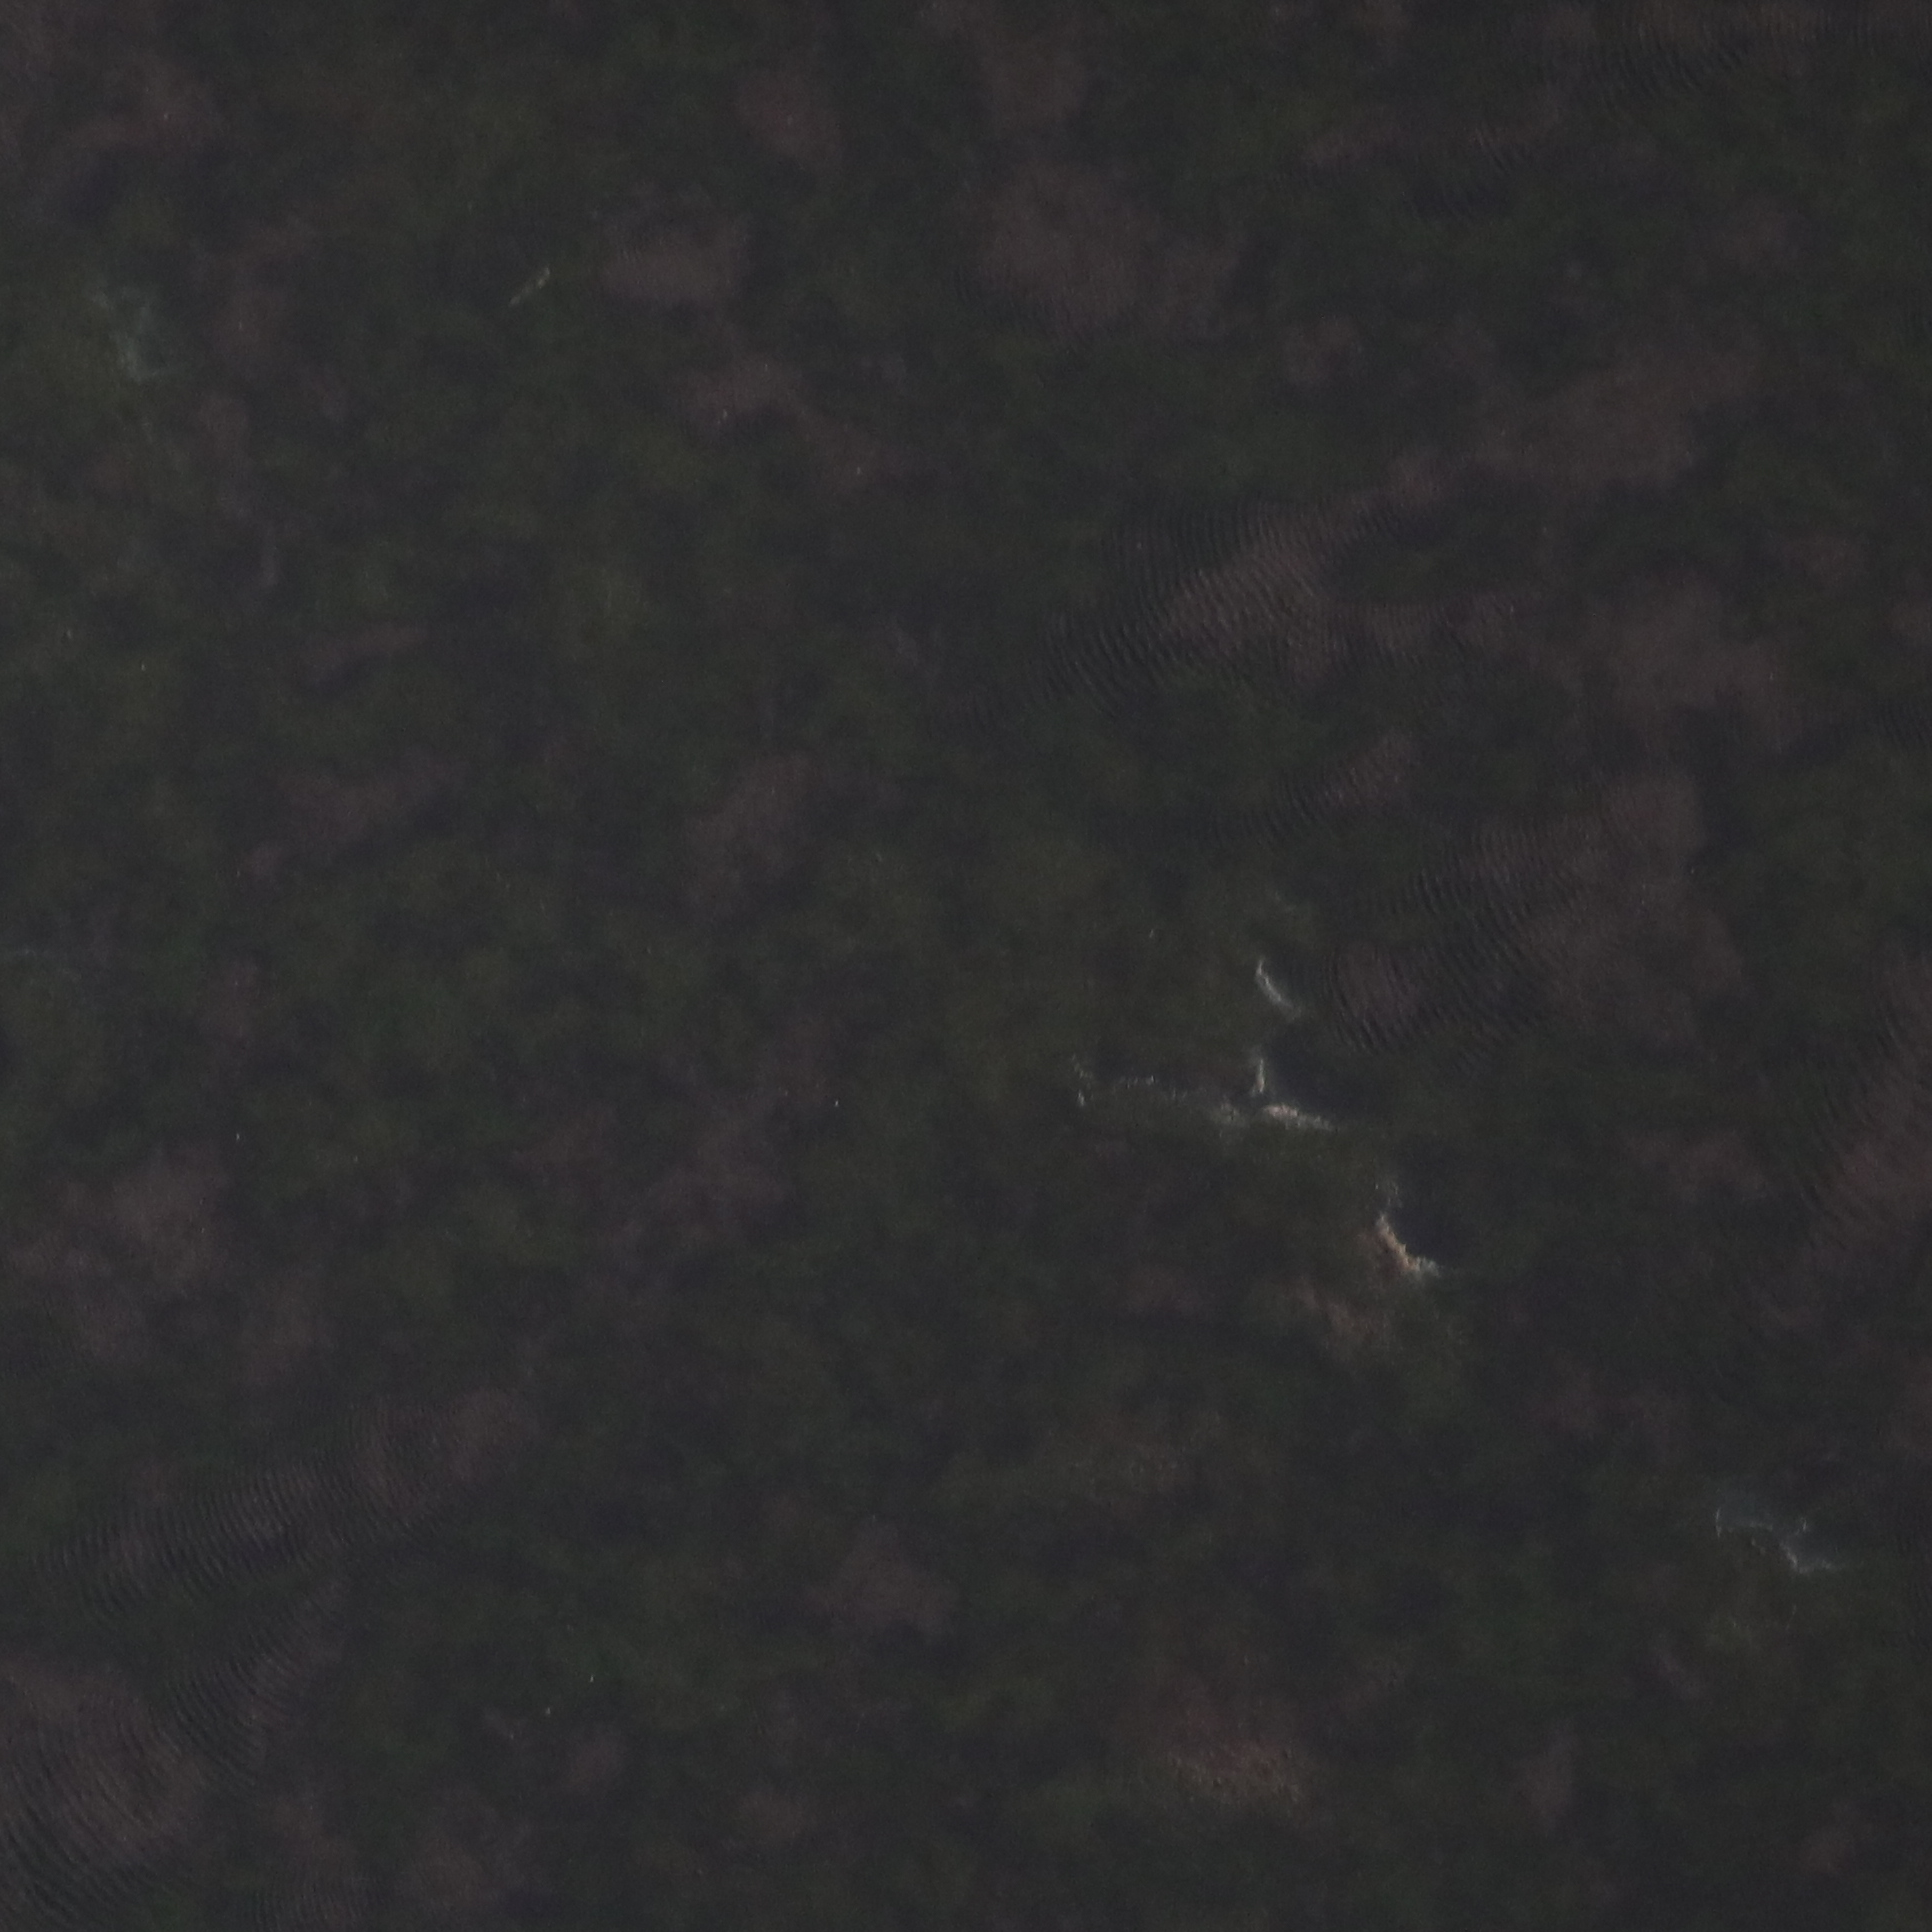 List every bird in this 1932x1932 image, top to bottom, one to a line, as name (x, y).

None